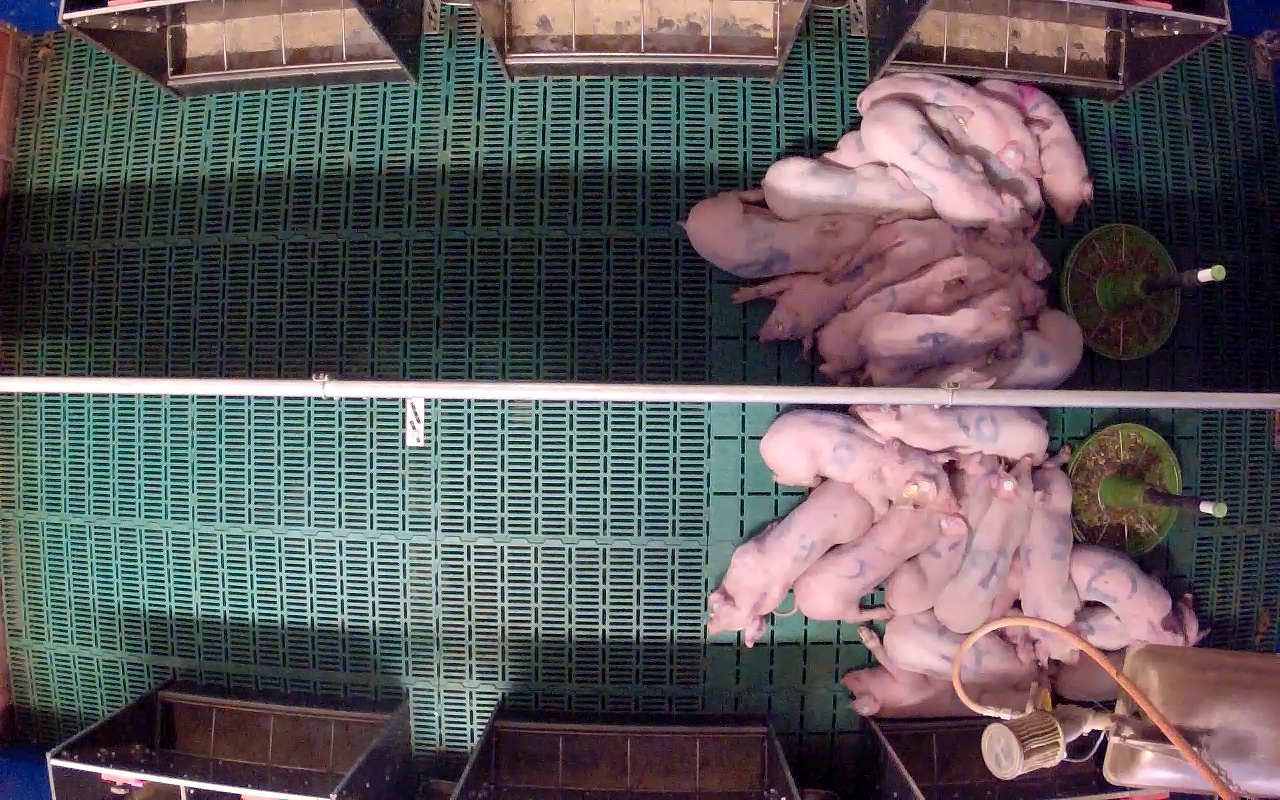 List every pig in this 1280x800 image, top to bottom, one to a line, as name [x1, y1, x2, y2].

pig [856, 73, 1052, 180]
pig [975, 79, 1095, 226]
pig [860, 97, 1036, 246]
pig [911, 102, 1046, 222]
pig [816, 130, 889, 170]
pig [760, 156, 942, 226]
pig [675, 189, 882, 279]
pig [824, 218, 1053, 311]
pig [816, 236, 1010, 387]
pig [731, 248, 888, 362]
pig [858, 267, 1049, 387]
pig [857, 300, 1025, 387]
pig [909, 306, 1086, 391]
pig [848, 405, 1050, 468]
pig [759, 408, 963, 526]
pig [1020, 445, 1094, 673]
pig [884, 451, 1021, 616]
pig [934, 455, 1050, 636]
pig [708, 479, 875, 651]
pig [772, 507, 970, 626]
pig [1007, 544, 1189, 647]
pig [1002, 594, 1214, 667]
pig [883, 608, 1054, 696]
pig [841, 625, 1062, 720]
pig [1053, 651, 1126, 703]